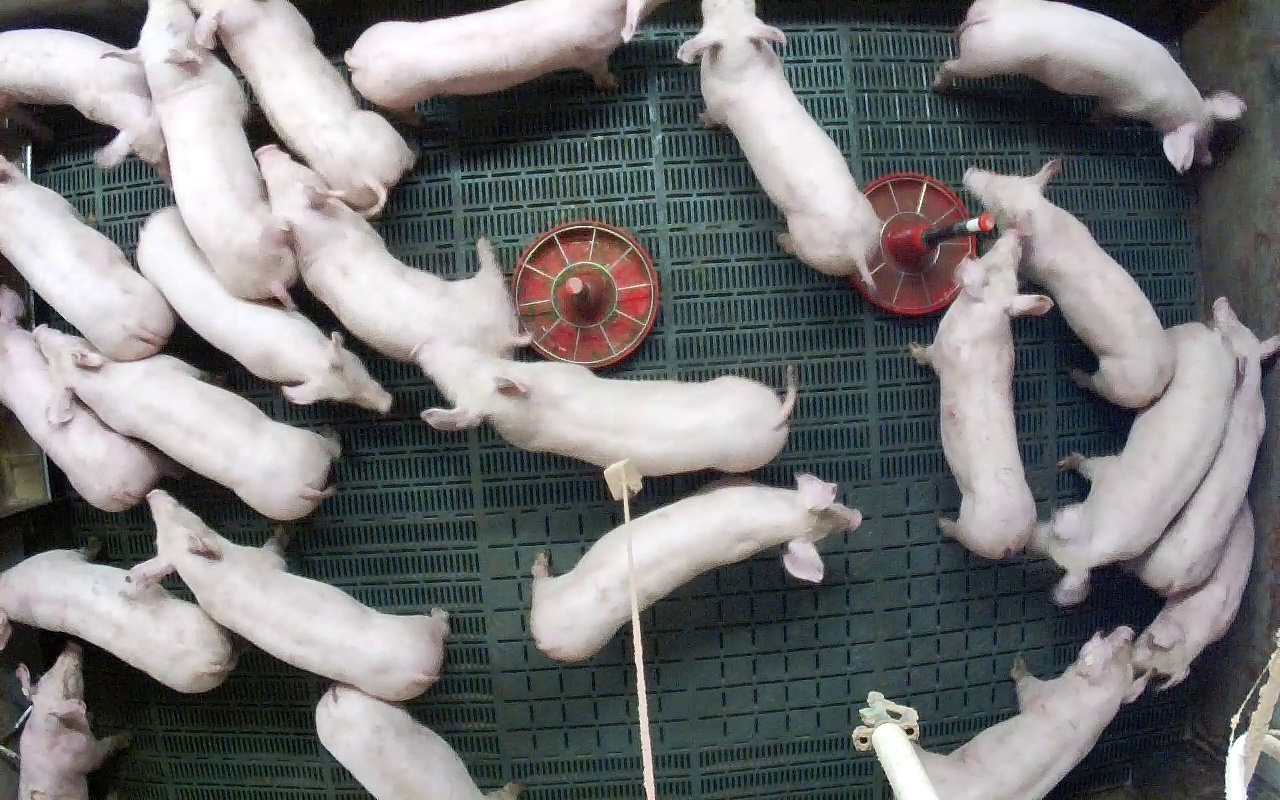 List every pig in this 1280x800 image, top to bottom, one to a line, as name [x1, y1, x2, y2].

pig [103, 0, 302, 315]
pig [186, 0, 423, 219]
pig [345, 0, 662, 129]
pig [677, 1, 884, 297]
pig [934, 1, 1249, 176]
pig [0, 29, 173, 191]
pig [254, 144, 531, 365]
pig [0, 157, 175, 362]
pig [963, 161, 1175, 412]
pig [139, 207, 397, 415]
pig [902, 227, 1054, 561]
pig [1, 283, 187, 514]
pig [1118, 298, 1279, 598]
pig [34, 322, 344, 523]
pig [1025, 322, 1239, 608]
pig [413, 341, 800, 474]
pig [527, 471, 865, 668]
pig [128, 490, 456, 704]
pig [1134, 497, 1256, 694]
pig [0, 539, 254, 695]
pig [909, 624, 1160, 799]
pig [18, 642, 134, 799]
pig [314, 686, 528, 799]